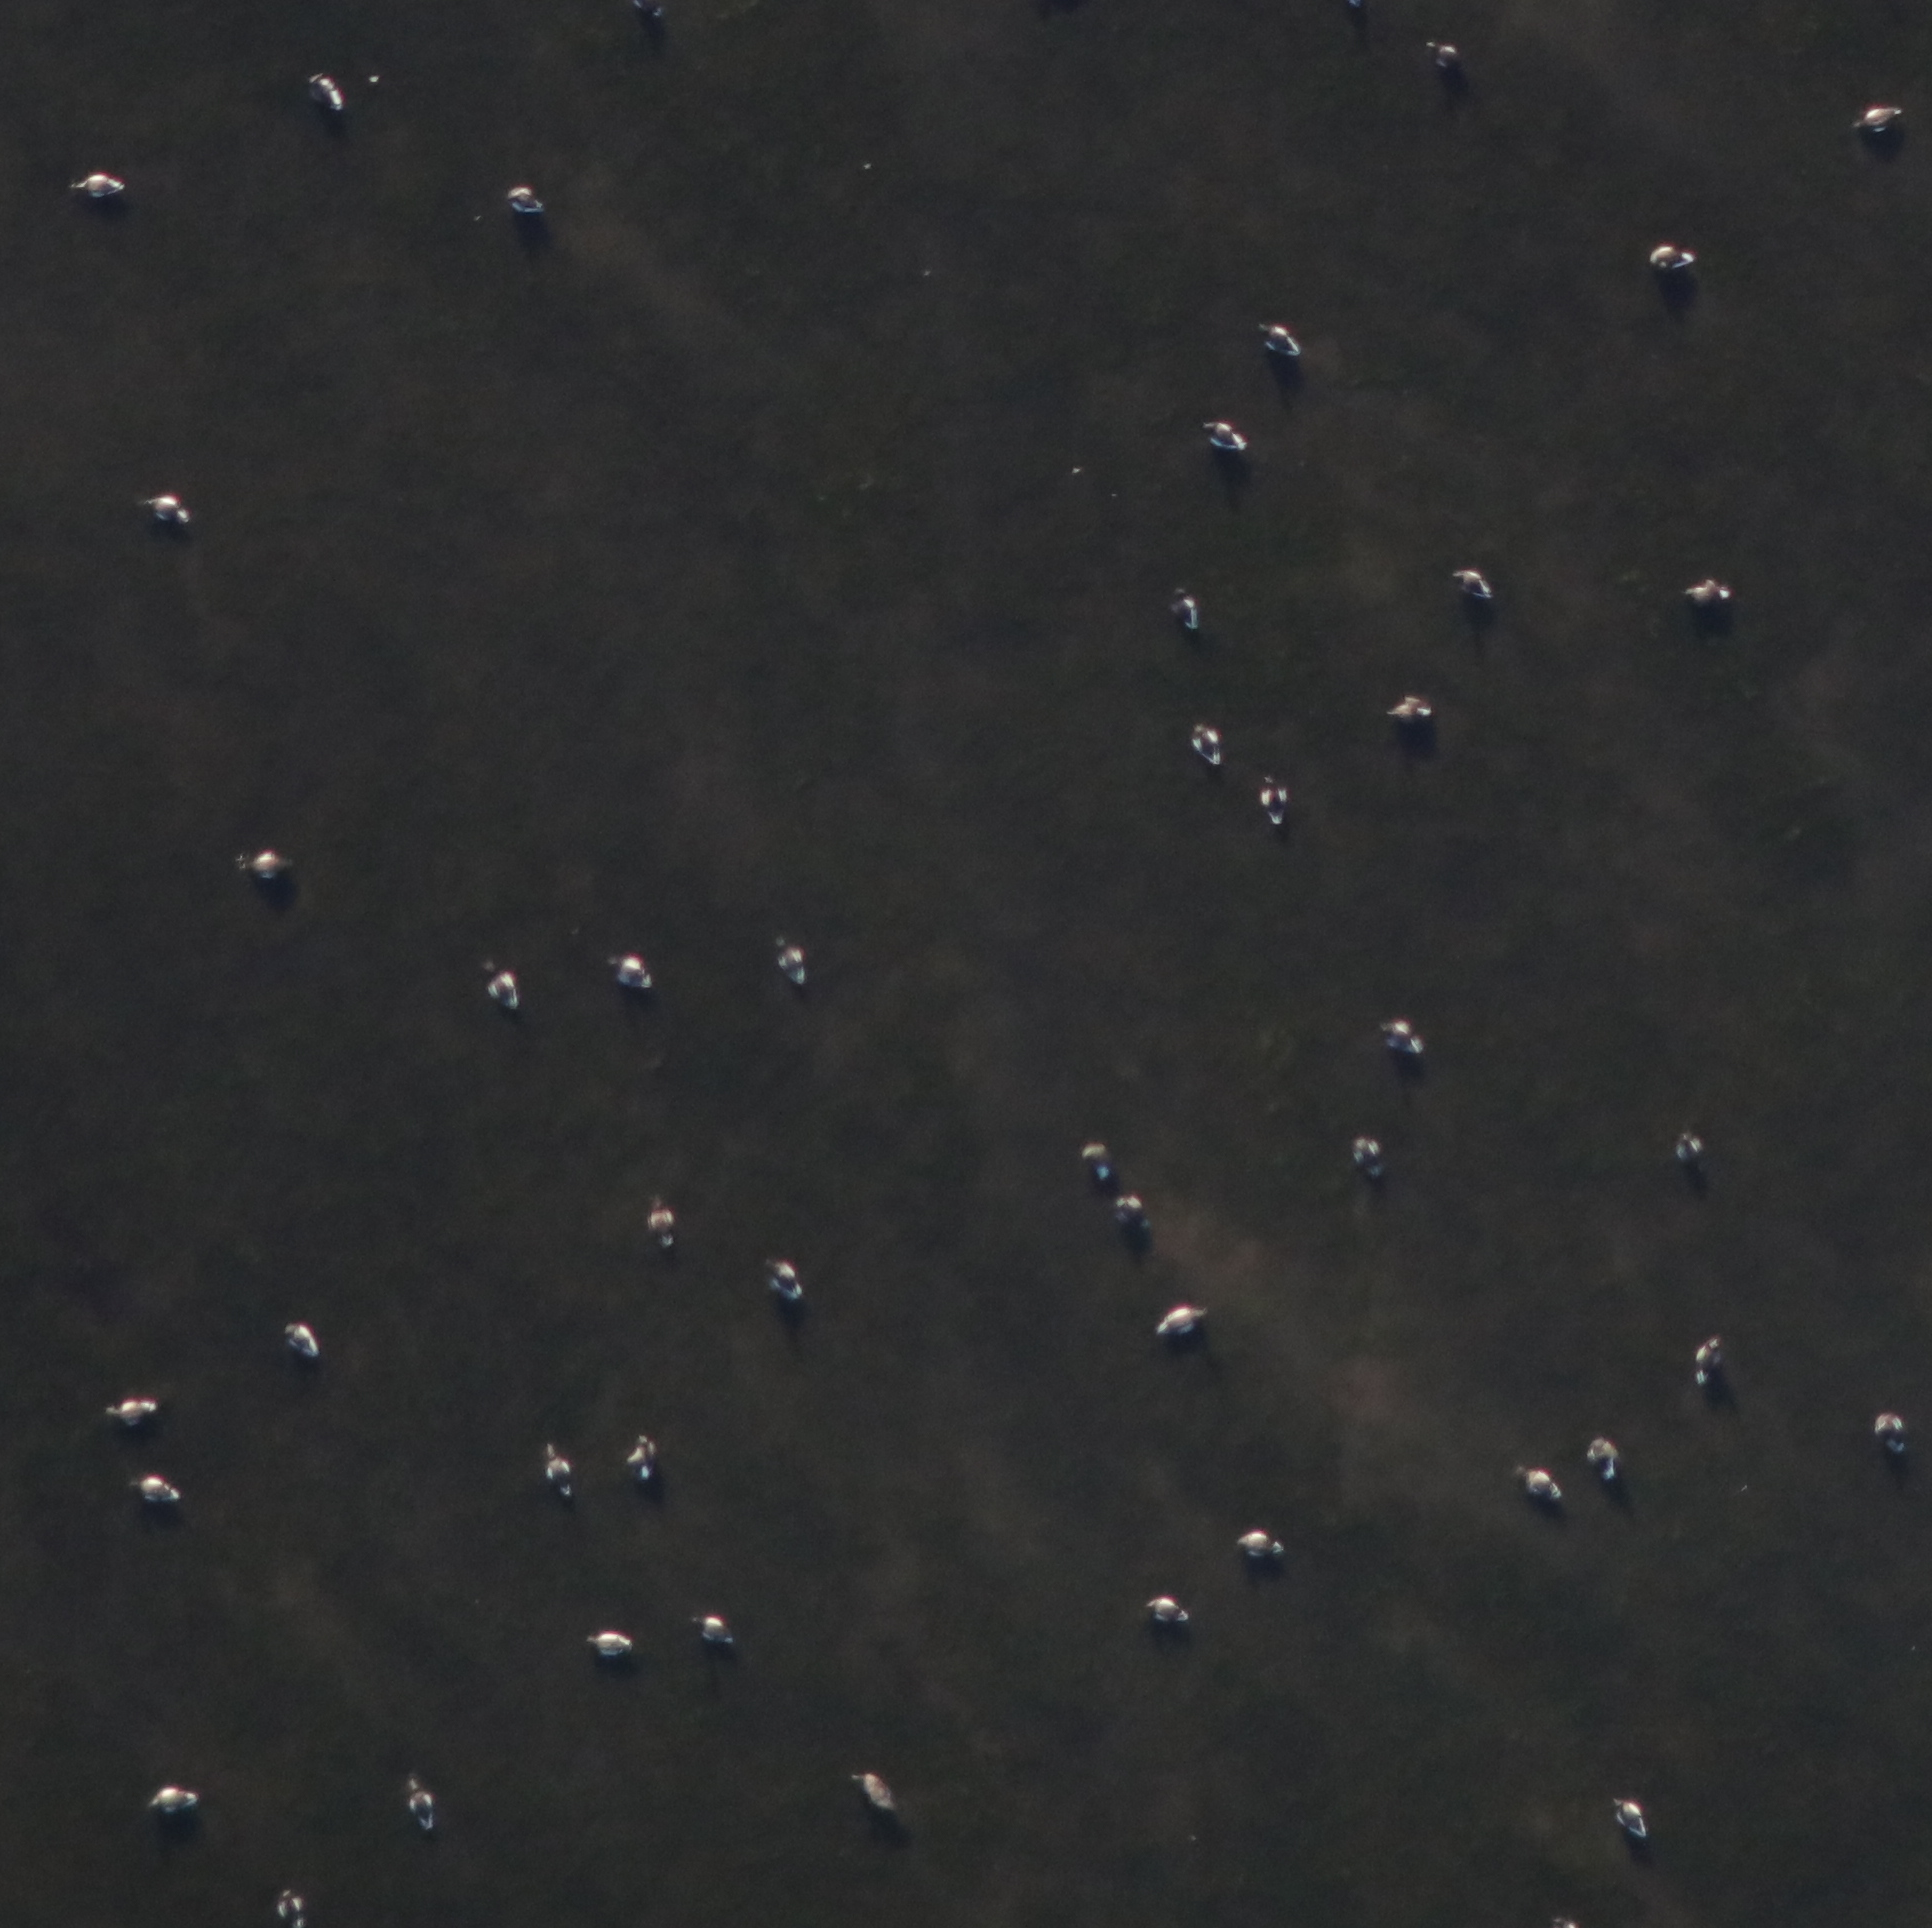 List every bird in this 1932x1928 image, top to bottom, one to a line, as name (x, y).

brant (646, 0)
brant (1443, 55)
brant (324, 92)
brant (1881, 121)
brant (97, 187)
brant (526, 202)
brant (1671, 259)
brant (1278, 341)
brant (1224, 436)
brant (167, 511)
brant (1472, 583)
brant (1707, 594)
brant (1188, 610)
brant (1411, 709)
brant (1206, 744)
brant (1274, 801)
brant (269, 867)
brant (790, 963)
brant (632, 972)
brant (502, 988)
brant (1401, 1038)
brant (1688, 1147)
brant (1096, 1155)
brant (1368, 1155)
brant (1130, 1209)
brant (662, 1224)
brant (786, 1280)
brant (1181, 1322)
brant (302, 1339)
brant (1707, 1360)
brant (132, 1413)
brant (1891, 1432)
brant (642, 1456)
brant (1605, 1457)
brant (559, 1470)
brant (1541, 1485)
brant (158, 1492)
brant (1259, 1546)
brant (1168, 1611)
brant (715, 1631)
brant (610, 1644)
brant (172, 1800)
brant (422, 1805)
brant (1631, 1818)
brant (288, 1907)